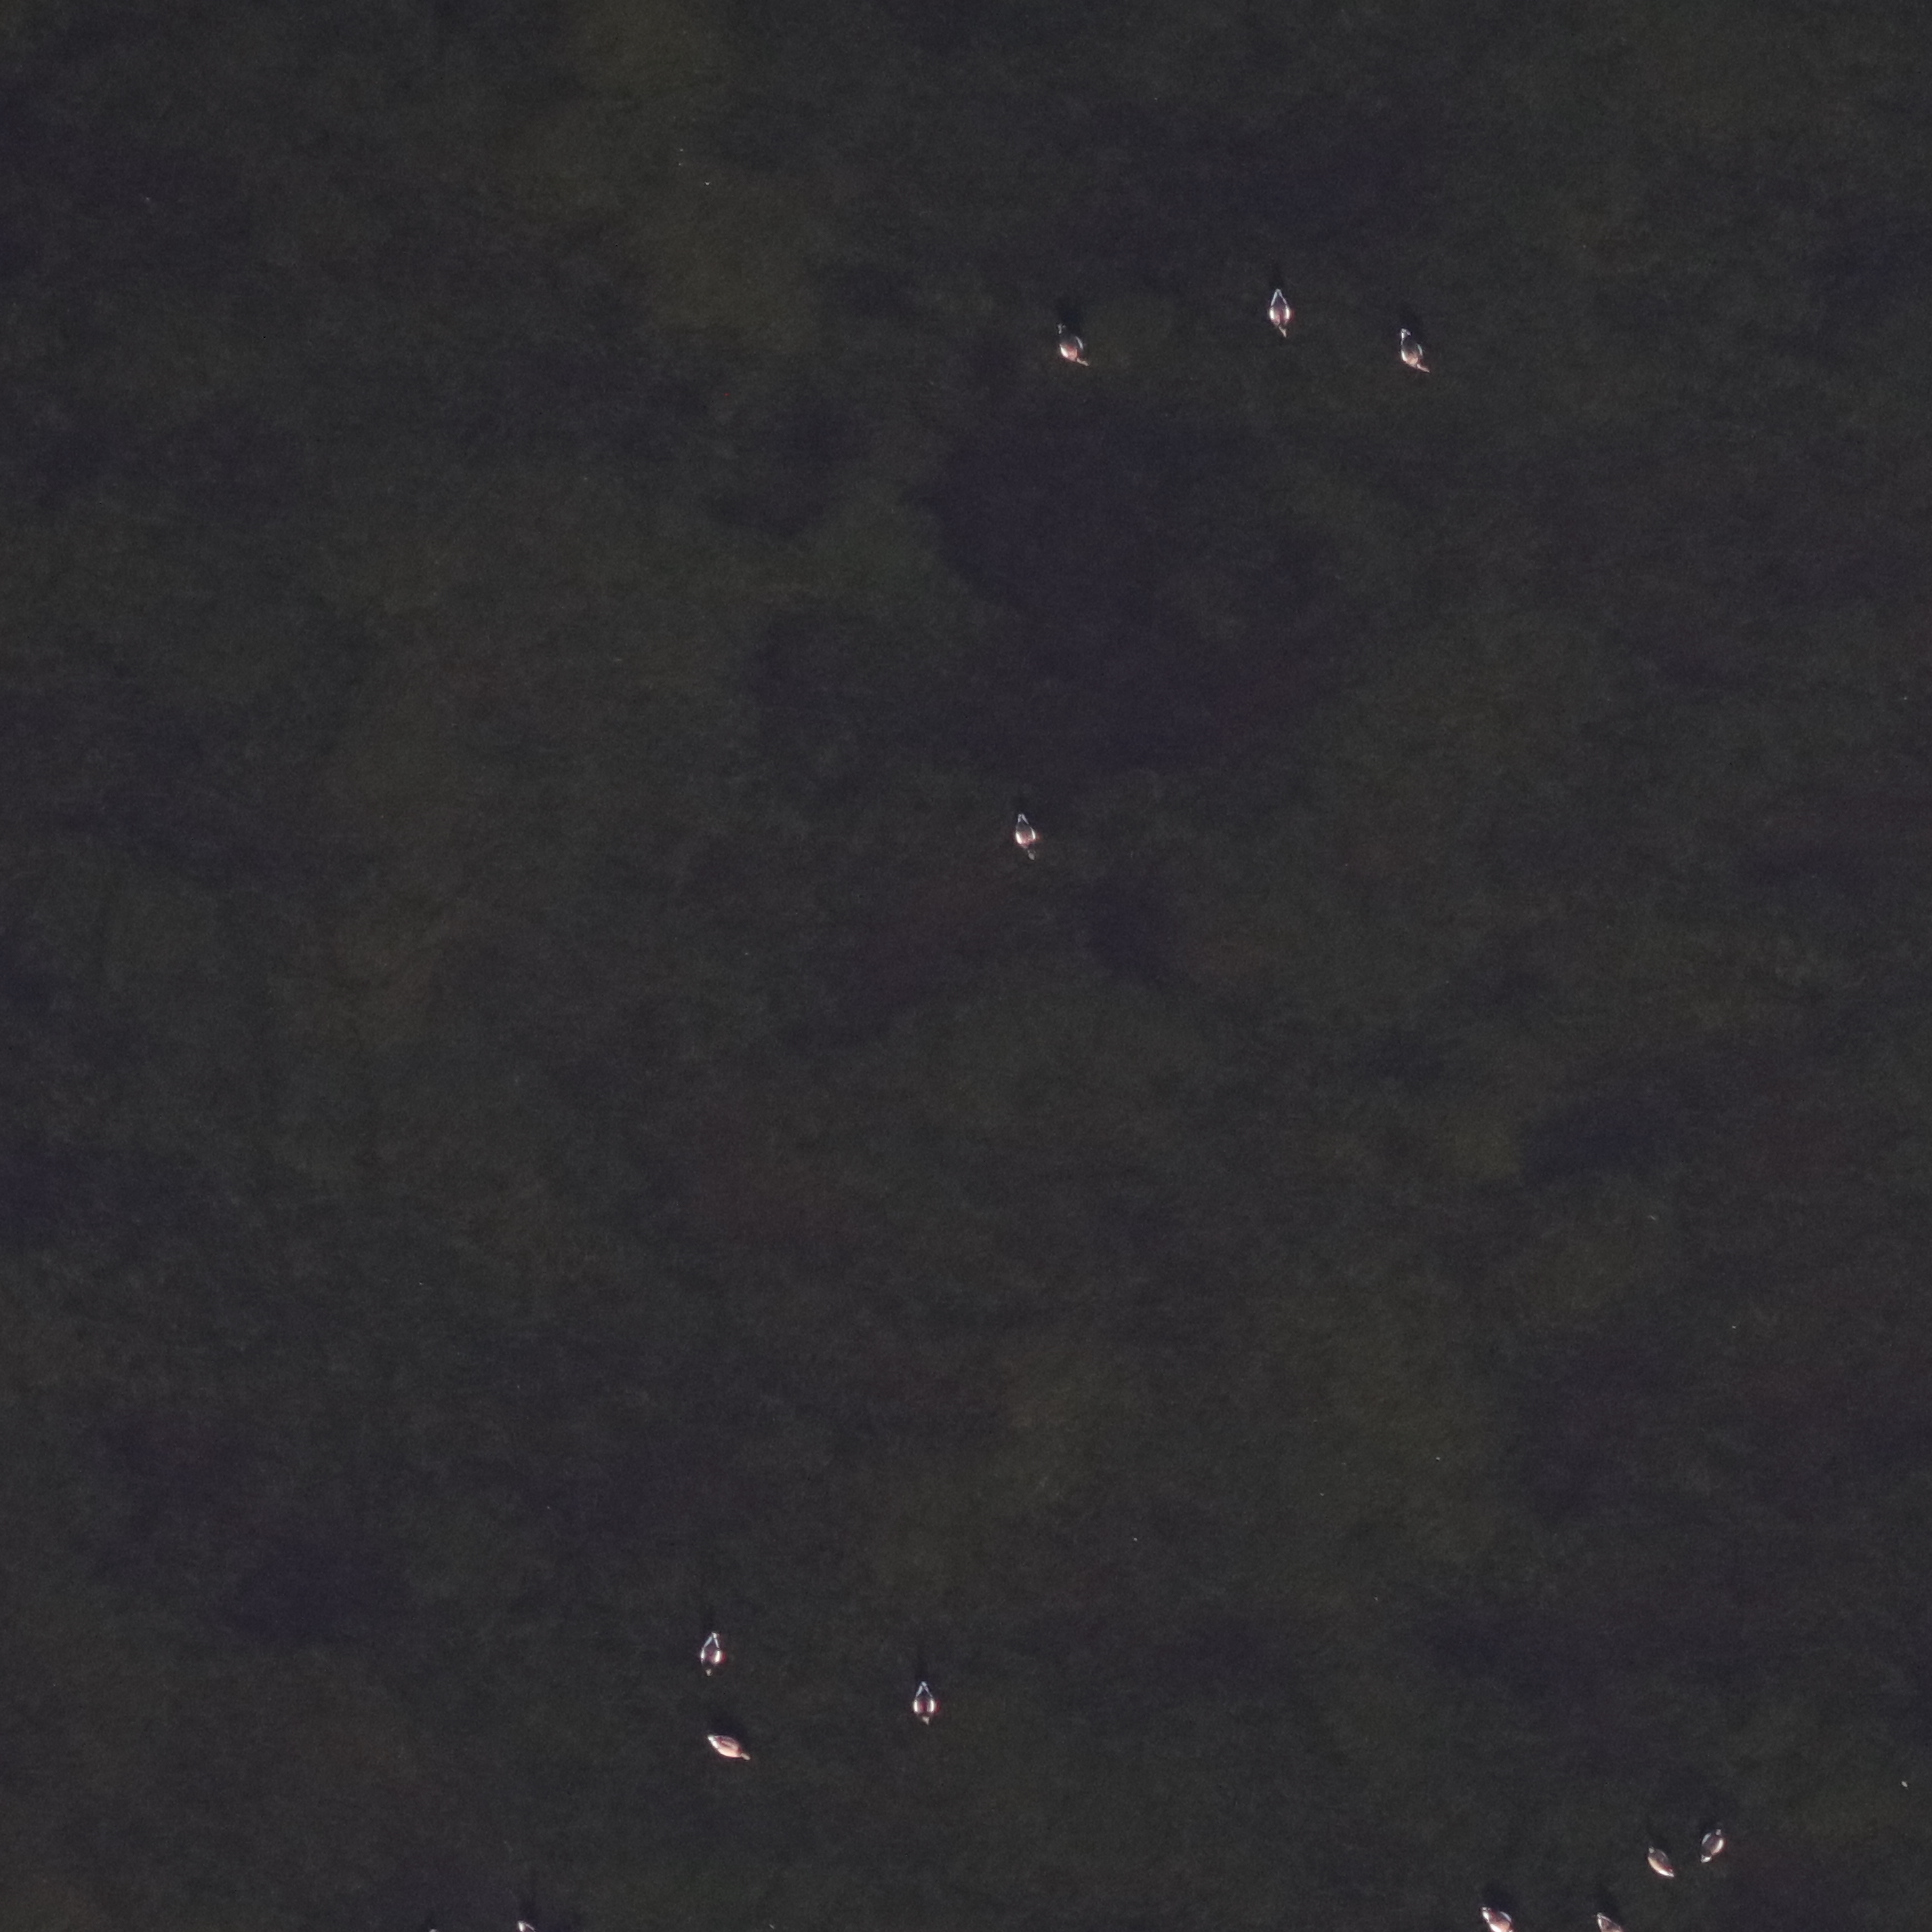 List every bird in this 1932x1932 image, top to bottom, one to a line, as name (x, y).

brant (1280, 311)
brant (1071, 346)
brant (1414, 354)
brant (1025, 835)
brant (710, 1653)
brant (924, 1702)
brant (729, 1745)
brant (1713, 1845)
brant (1659, 1862)
brant (1501, 1922)